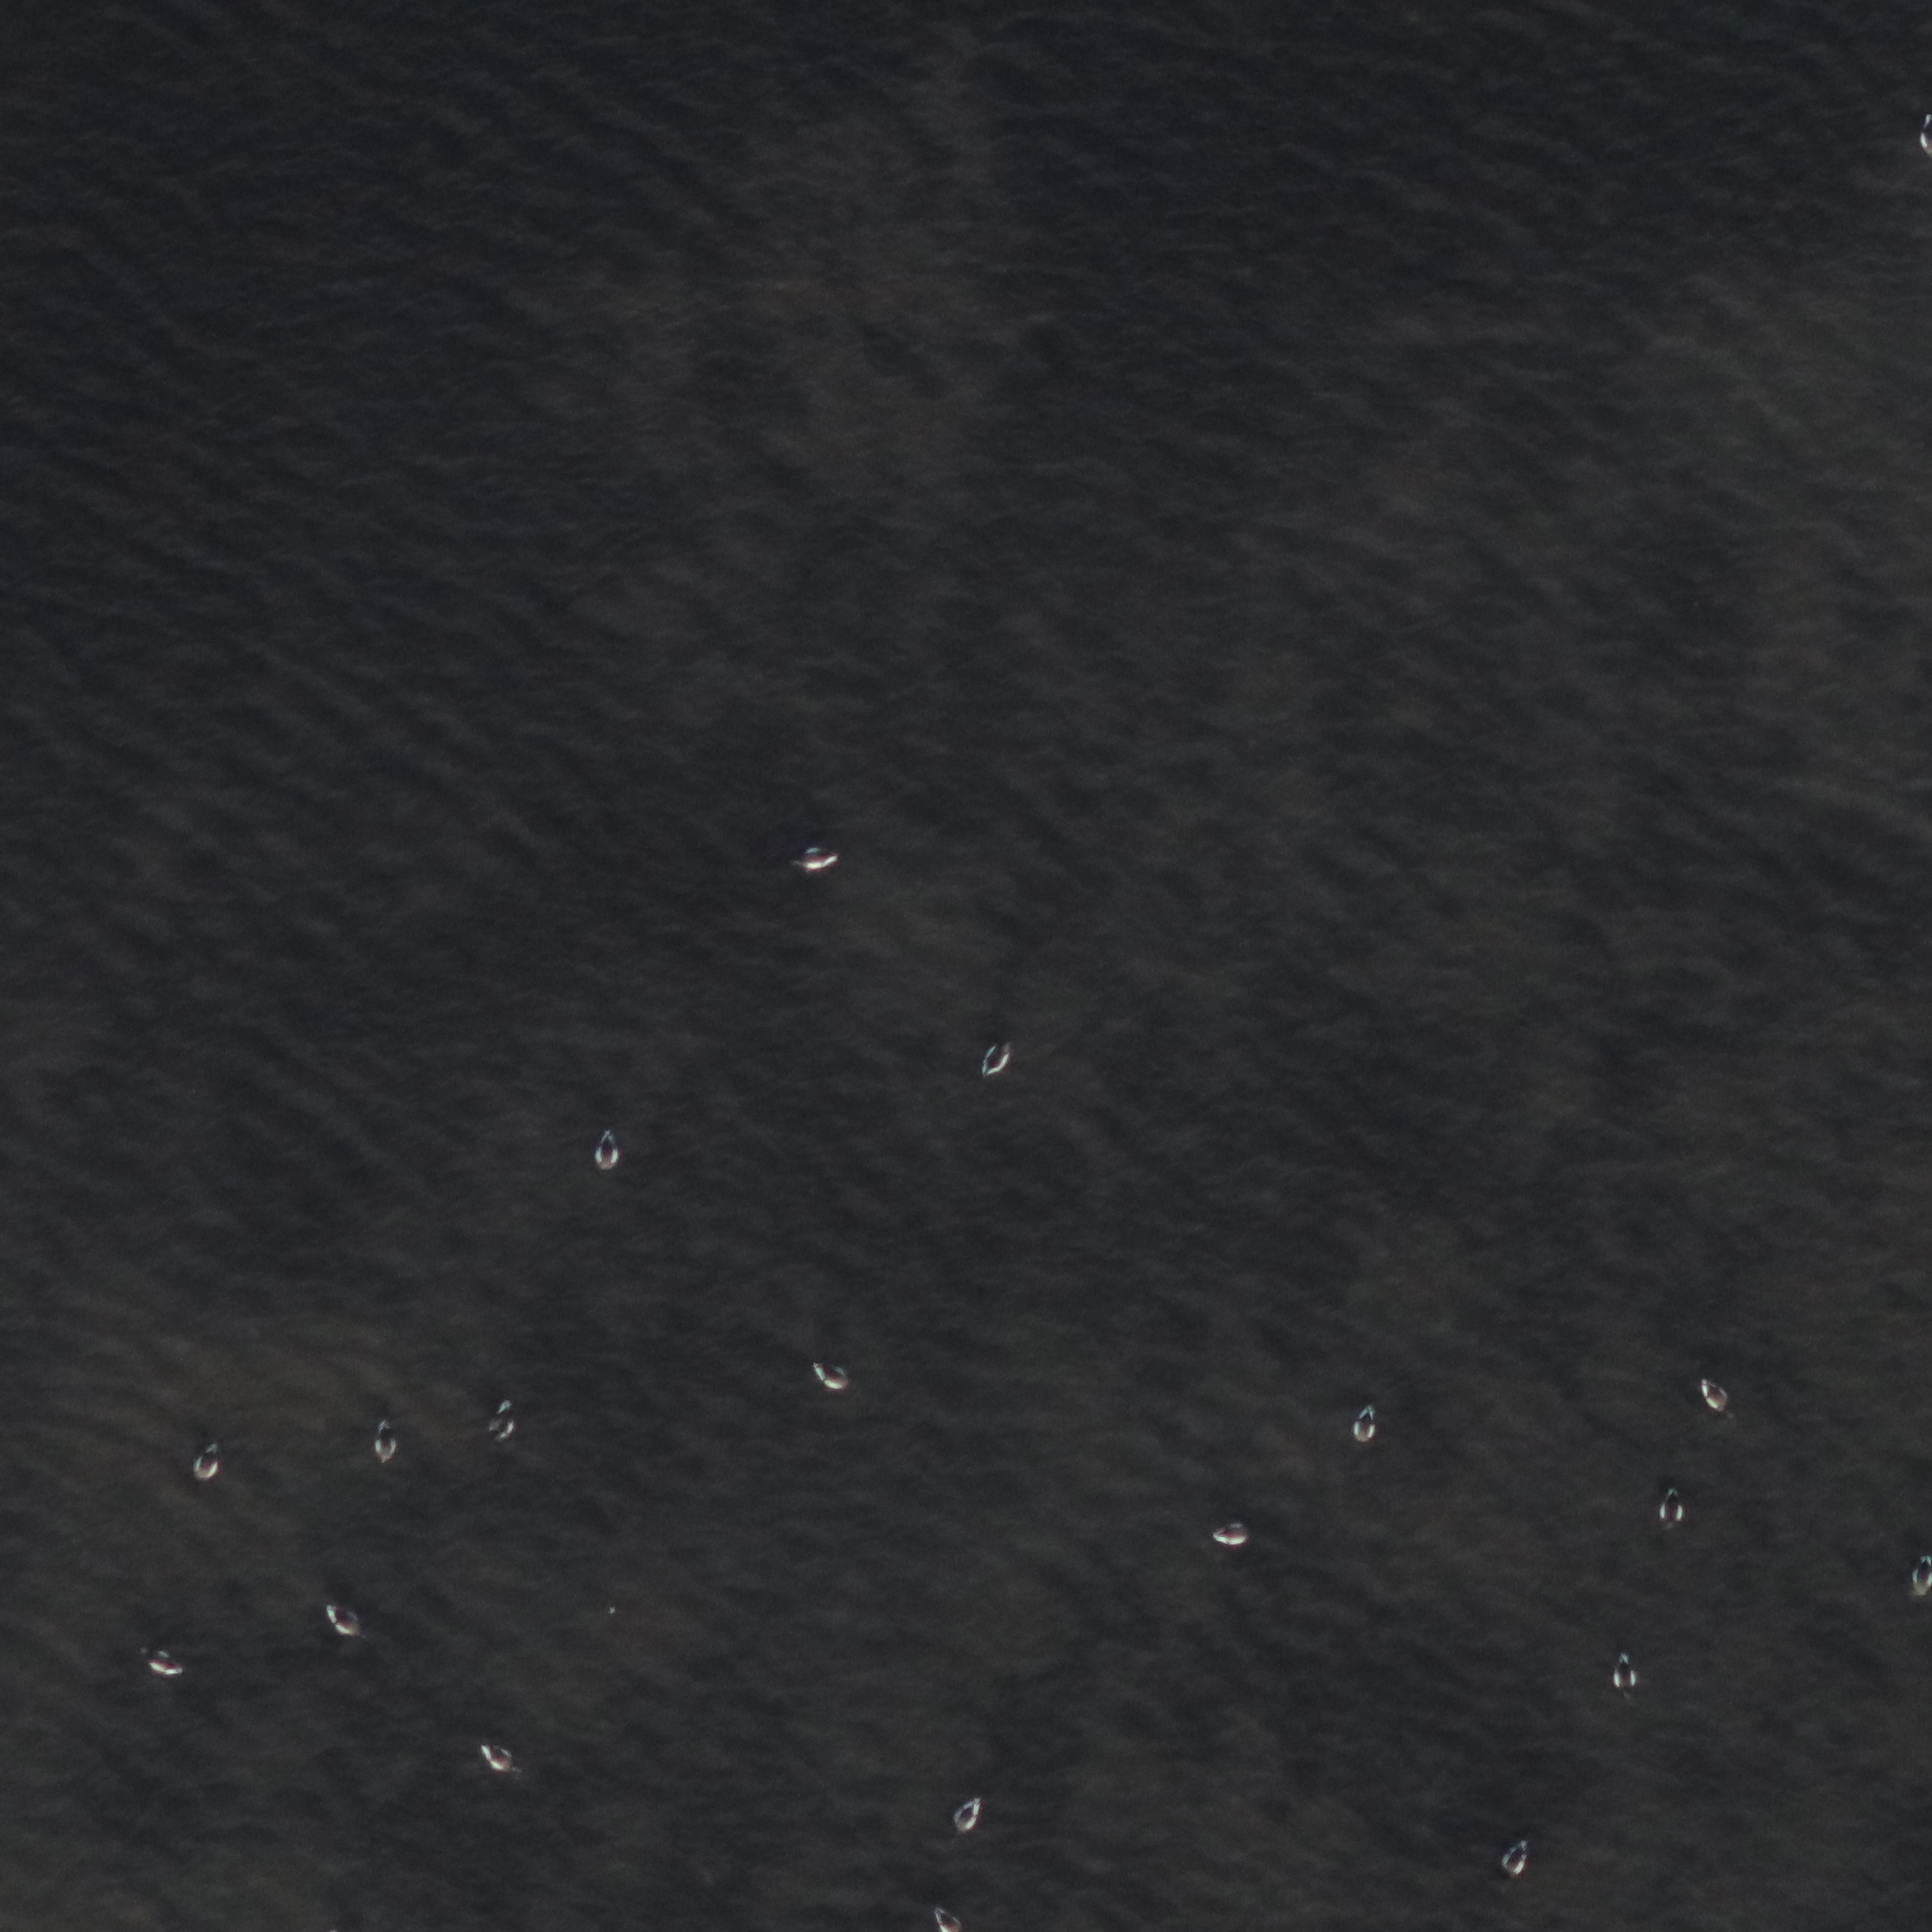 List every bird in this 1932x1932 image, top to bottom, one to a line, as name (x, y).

brant (815, 858)
brant (994, 1057)
brant (606, 1152)
brant (833, 1376)
brant (1717, 1396)
brant (501, 1421)
brant (1364, 1427)
brant (385, 1441)
brant (206, 1463)
brant (1672, 1509)
brant (1232, 1531)
brant (1923, 1577)
brant (344, 1620)
brant (164, 1662)
brant (1625, 1676)
brant (501, 1760)
brant (965, 1817)
brant (1514, 1862)
brant (952, 1926)